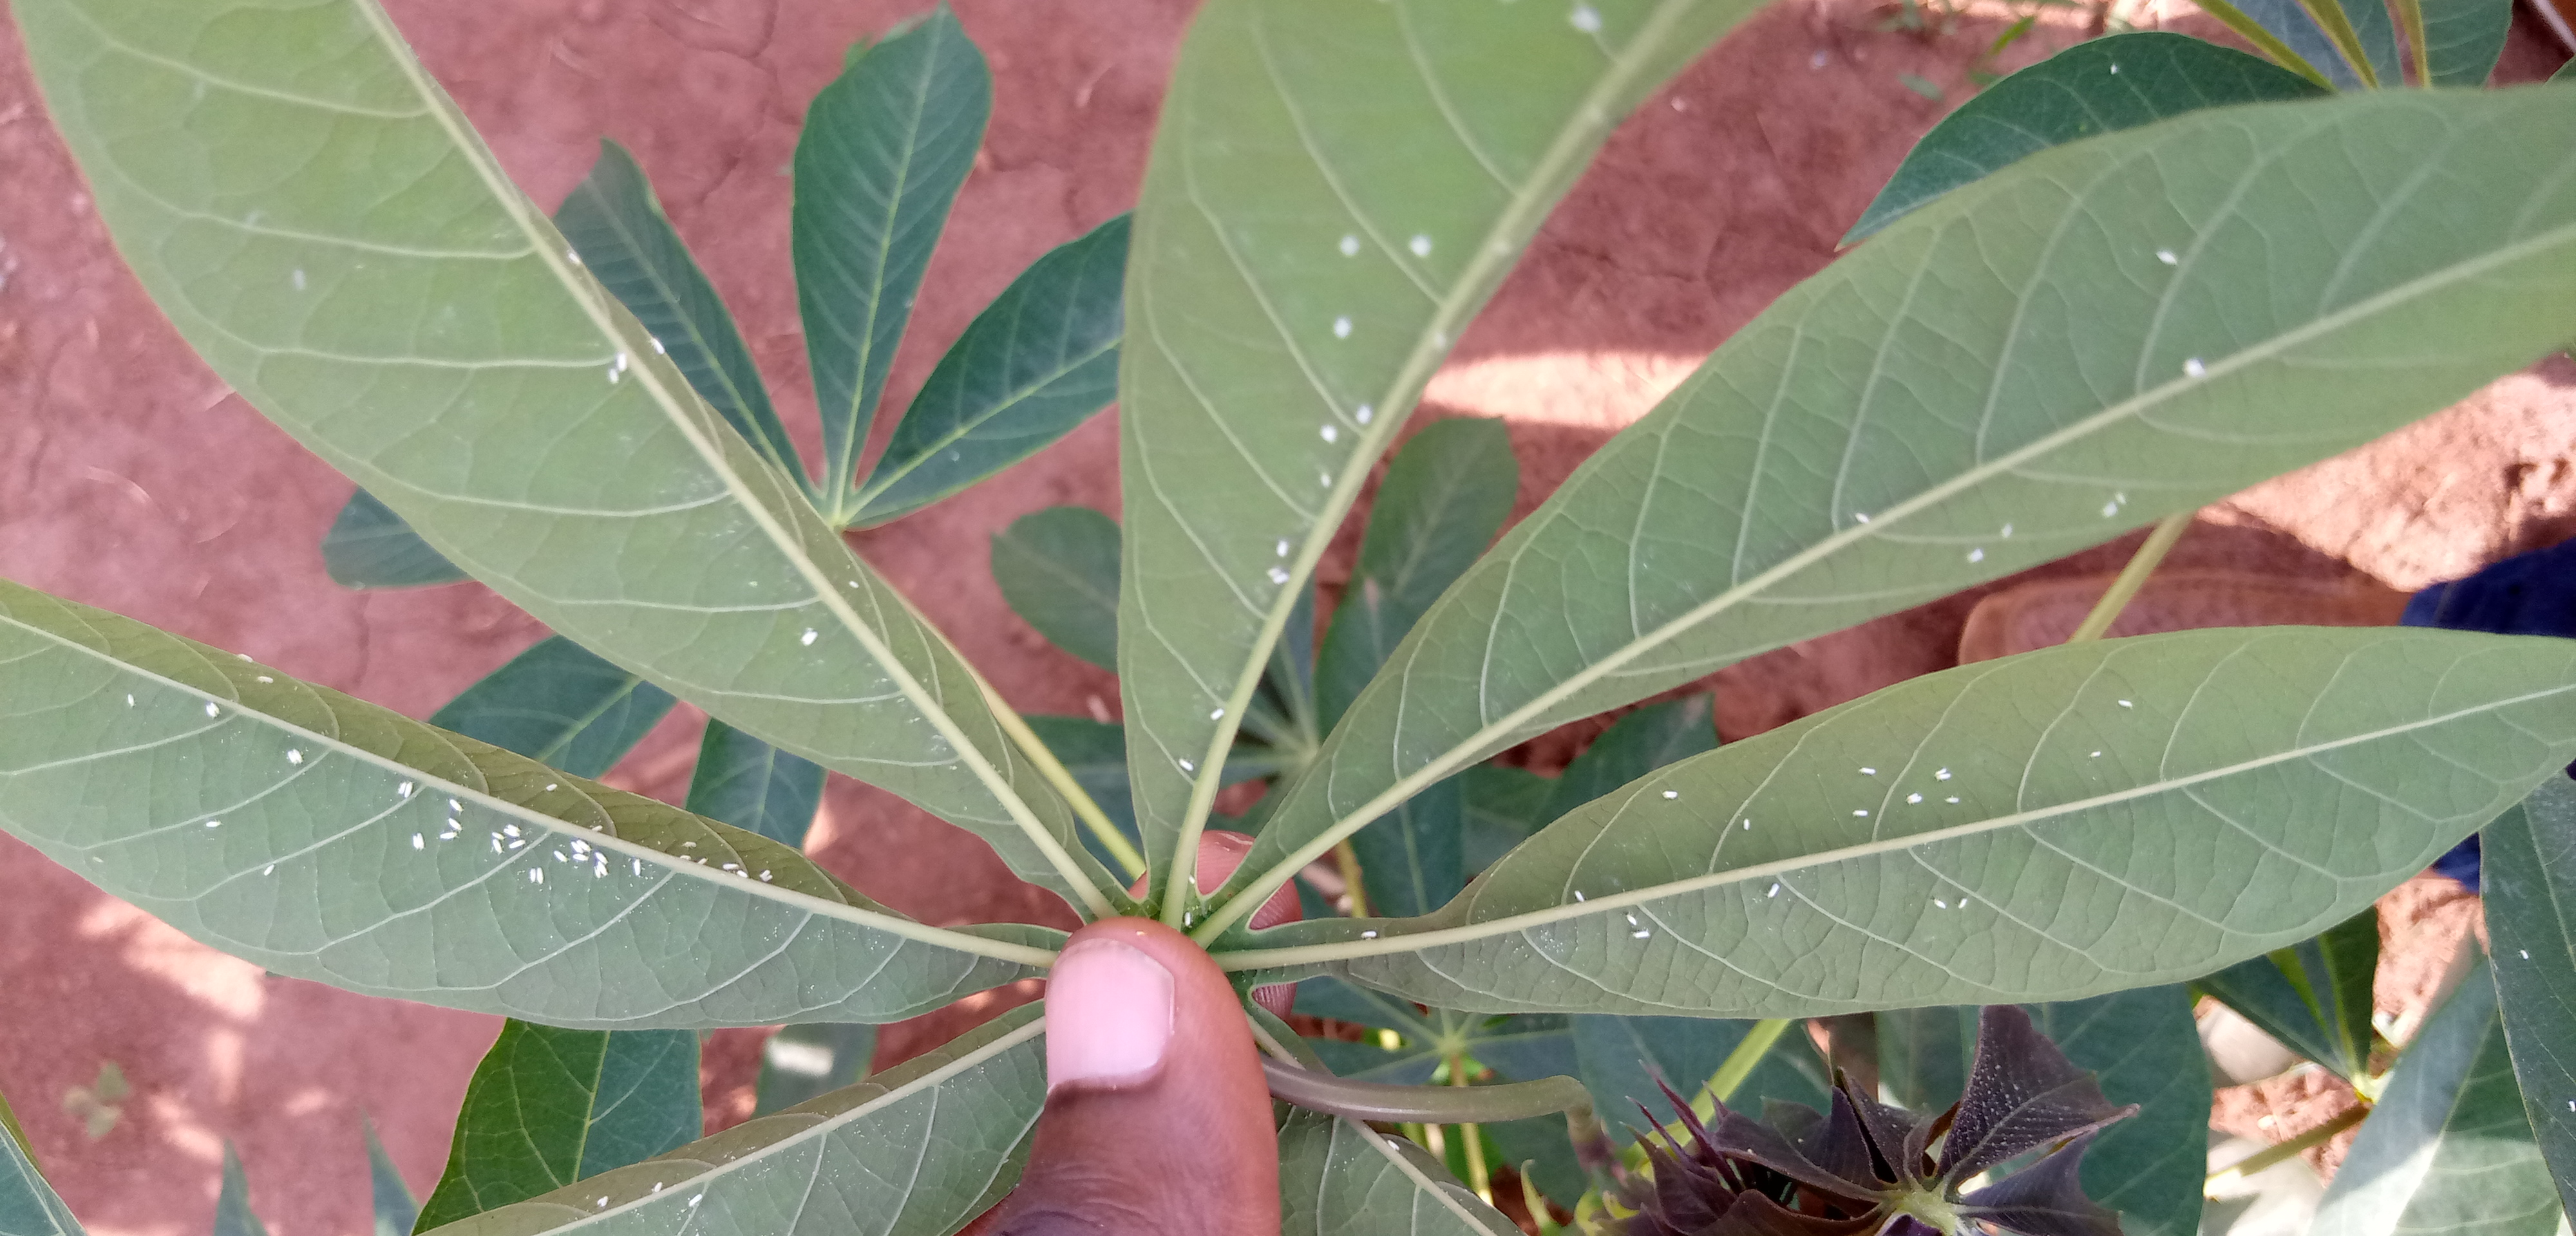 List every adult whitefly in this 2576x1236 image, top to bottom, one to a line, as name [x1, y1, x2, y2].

whitefly [648, 335, 666, 358]
whitefly [234, 650, 256, 665]
whitefly [253, 673, 283, 693]
whitefly [124, 688, 141, 711]
whitefly [2114, 697, 2136, 713]
whitefly [209, 699, 222, 717]
whitefly [204, 702, 217, 720]
whitefly [1204, 706, 1229, 724]
whitefly [292, 746, 307, 766]
whitefly [2086, 746, 2110, 767]
whitefly [285, 747, 298, 767]
whitefly [1174, 755, 1203, 776]
whitefly [1855, 764, 1879, 777]
whitefly [1934, 765, 1947, 777]
whitefly [1934, 771, 1953, 782]
whitefly [402, 777, 416, 801]
whitefly [393, 780, 408, 796]
whitefly [542, 780, 569, 800]
whitefly [1658, 788, 1681, 802]
whitefly [1900, 789, 1924, 807]
whitefly [1940, 792, 1964, 807]
whitefly [449, 794, 469, 814]
whitefly [1846, 805, 1872, 820]
whitefly [202, 816, 225, 833]
whitefly [446, 816, 463, 831]
whitefly [1741, 816, 1756, 836]
whitefly [590, 821, 607, 836]
whitefly [504, 822, 522, 832]
whitefly [502, 829, 522, 841]
whitefly [405, 830, 434, 856]
whitefly [439, 830, 460, 843]
whitefly [490, 830, 506, 843]
whitefly [681, 837, 699, 850]
whitefly [491, 838, 507, 856]
whitefly [505, 839, 529, 851]
whitefly [570, 839, 585, 856]
whitefly [575, 839, 592, 854]
whitefly [552, 848, 571, 864]
whitefly [593, 848, 612, 865]
whitefly [676, 852, 692, 863]
whitefly [571, 852, 591, 863]
whitefly [695, 854, 712, 870]
whitefly [632, 855, 646, 883]
whitefly [258, 858, 280, 881]
whitefly [719, 859, 742, 872]
whitefly [598, 862, 610, 878]
whitefly [592, 863, 601, 882]
whitefly [536, 864, 549, 887]
whitefly [527, 865, 536, 886]
whitefly [754, 865, 780, 886]
whitefly [757, 866, 777, 886]
whitefly [734, 867, 750, 879]
whitefly [1762, 877, 1785, 903]
whitefly [1572, 884, 1590, 906]
whitefly [1955, 894, 1971, 912]
whitefly [1931, 894, 1949, 912]
whitefly [1180, 906, 1194, 931]
whitefly [1622, 910, 1641, 927]
whitefly [1359, 925, 1385, 944]
whitefly [1628, 929, 1653, 940]
whitefly [1385, 1136, 1403, 1155]
whitefly [652, 1177, 667, 1195]
whitefly [686, 1190, 705, 1210]
whitefly [594, 1194, 614, 1208]